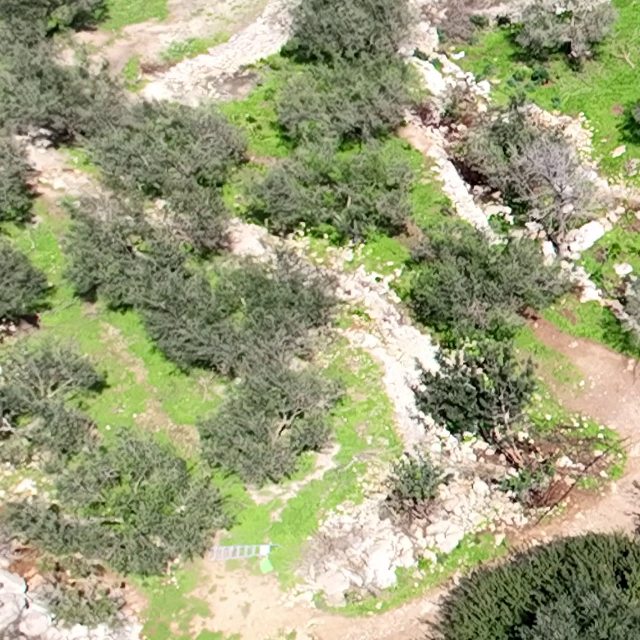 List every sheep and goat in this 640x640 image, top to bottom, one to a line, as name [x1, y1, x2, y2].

None